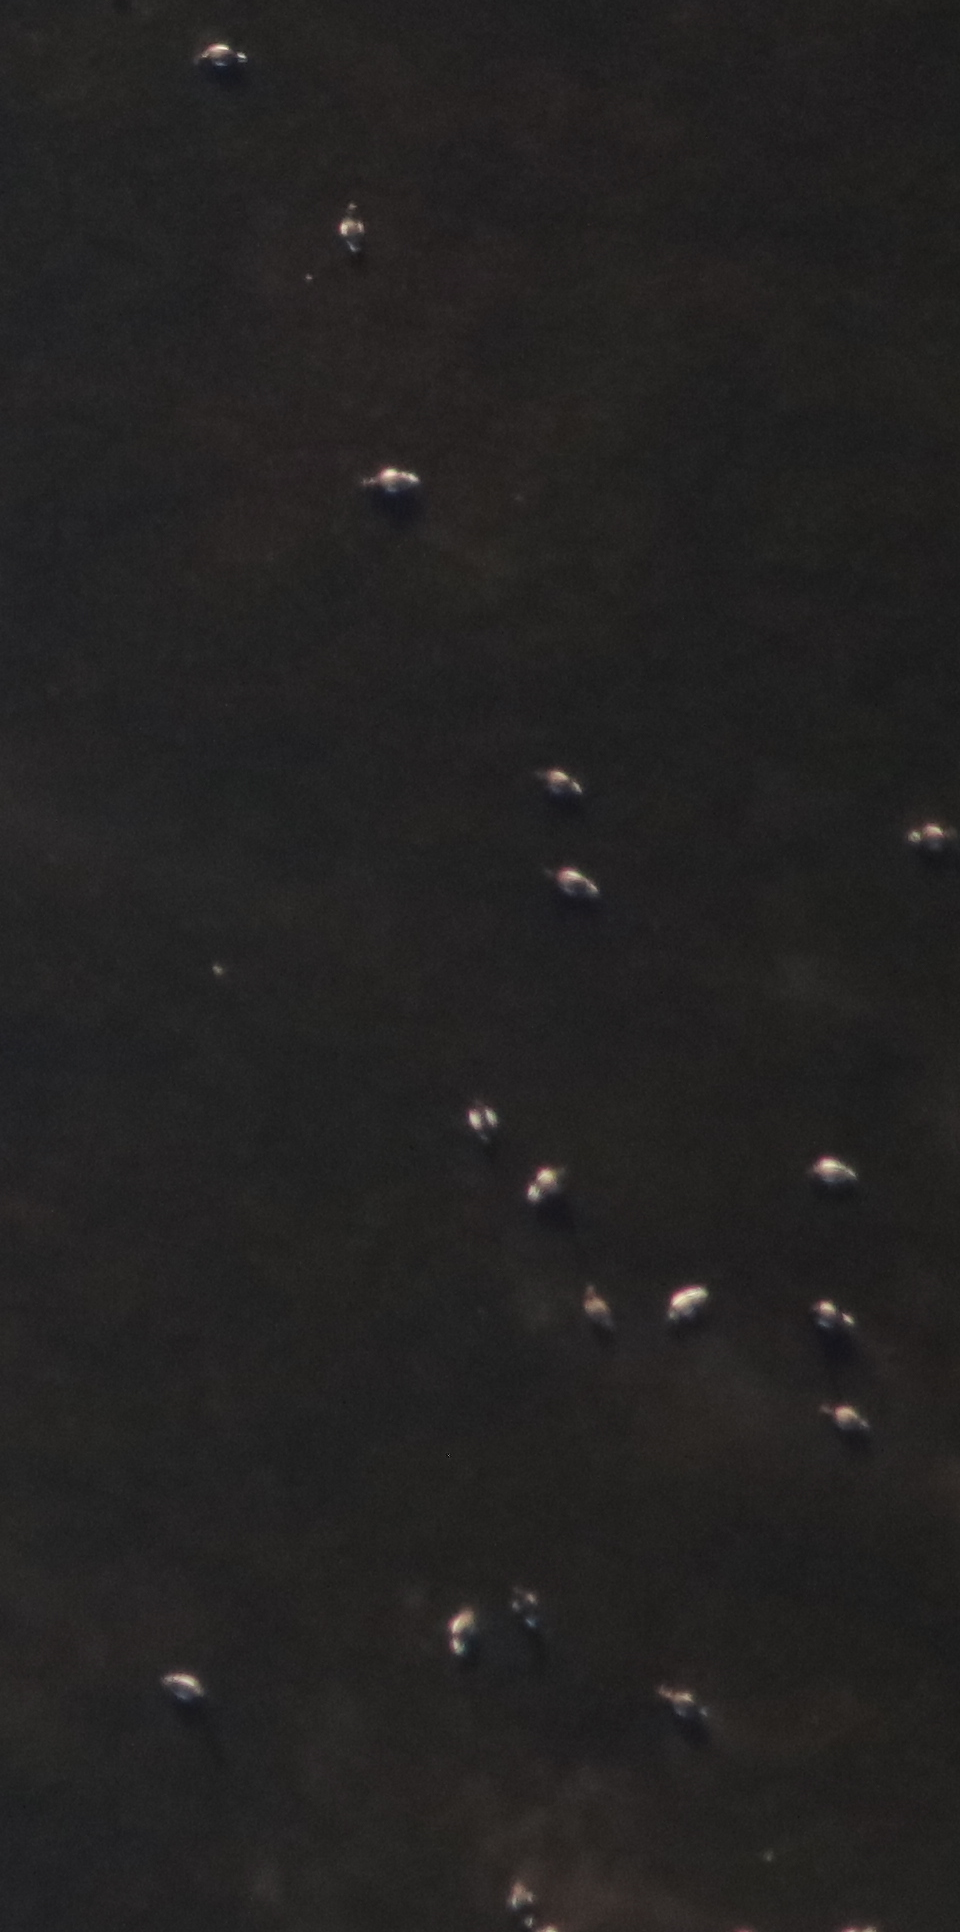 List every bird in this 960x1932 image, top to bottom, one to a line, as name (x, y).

brant (219, 55)
brant (353, 230)
brant (390, 482)
brant (560, 784)
brant (931, 838)
brant (571, 883)
brant (481, 1121)
brant (833, 1173)
brant (551, 1182)
brant (685, 1295)
brant (600, 1314)
brant (831, 1317)
brant (847, 1419)
brant (526, 1608)
brant (464, 1628)
brant (183, 1688)
brant (682, 1703)
brant (524, 1900)